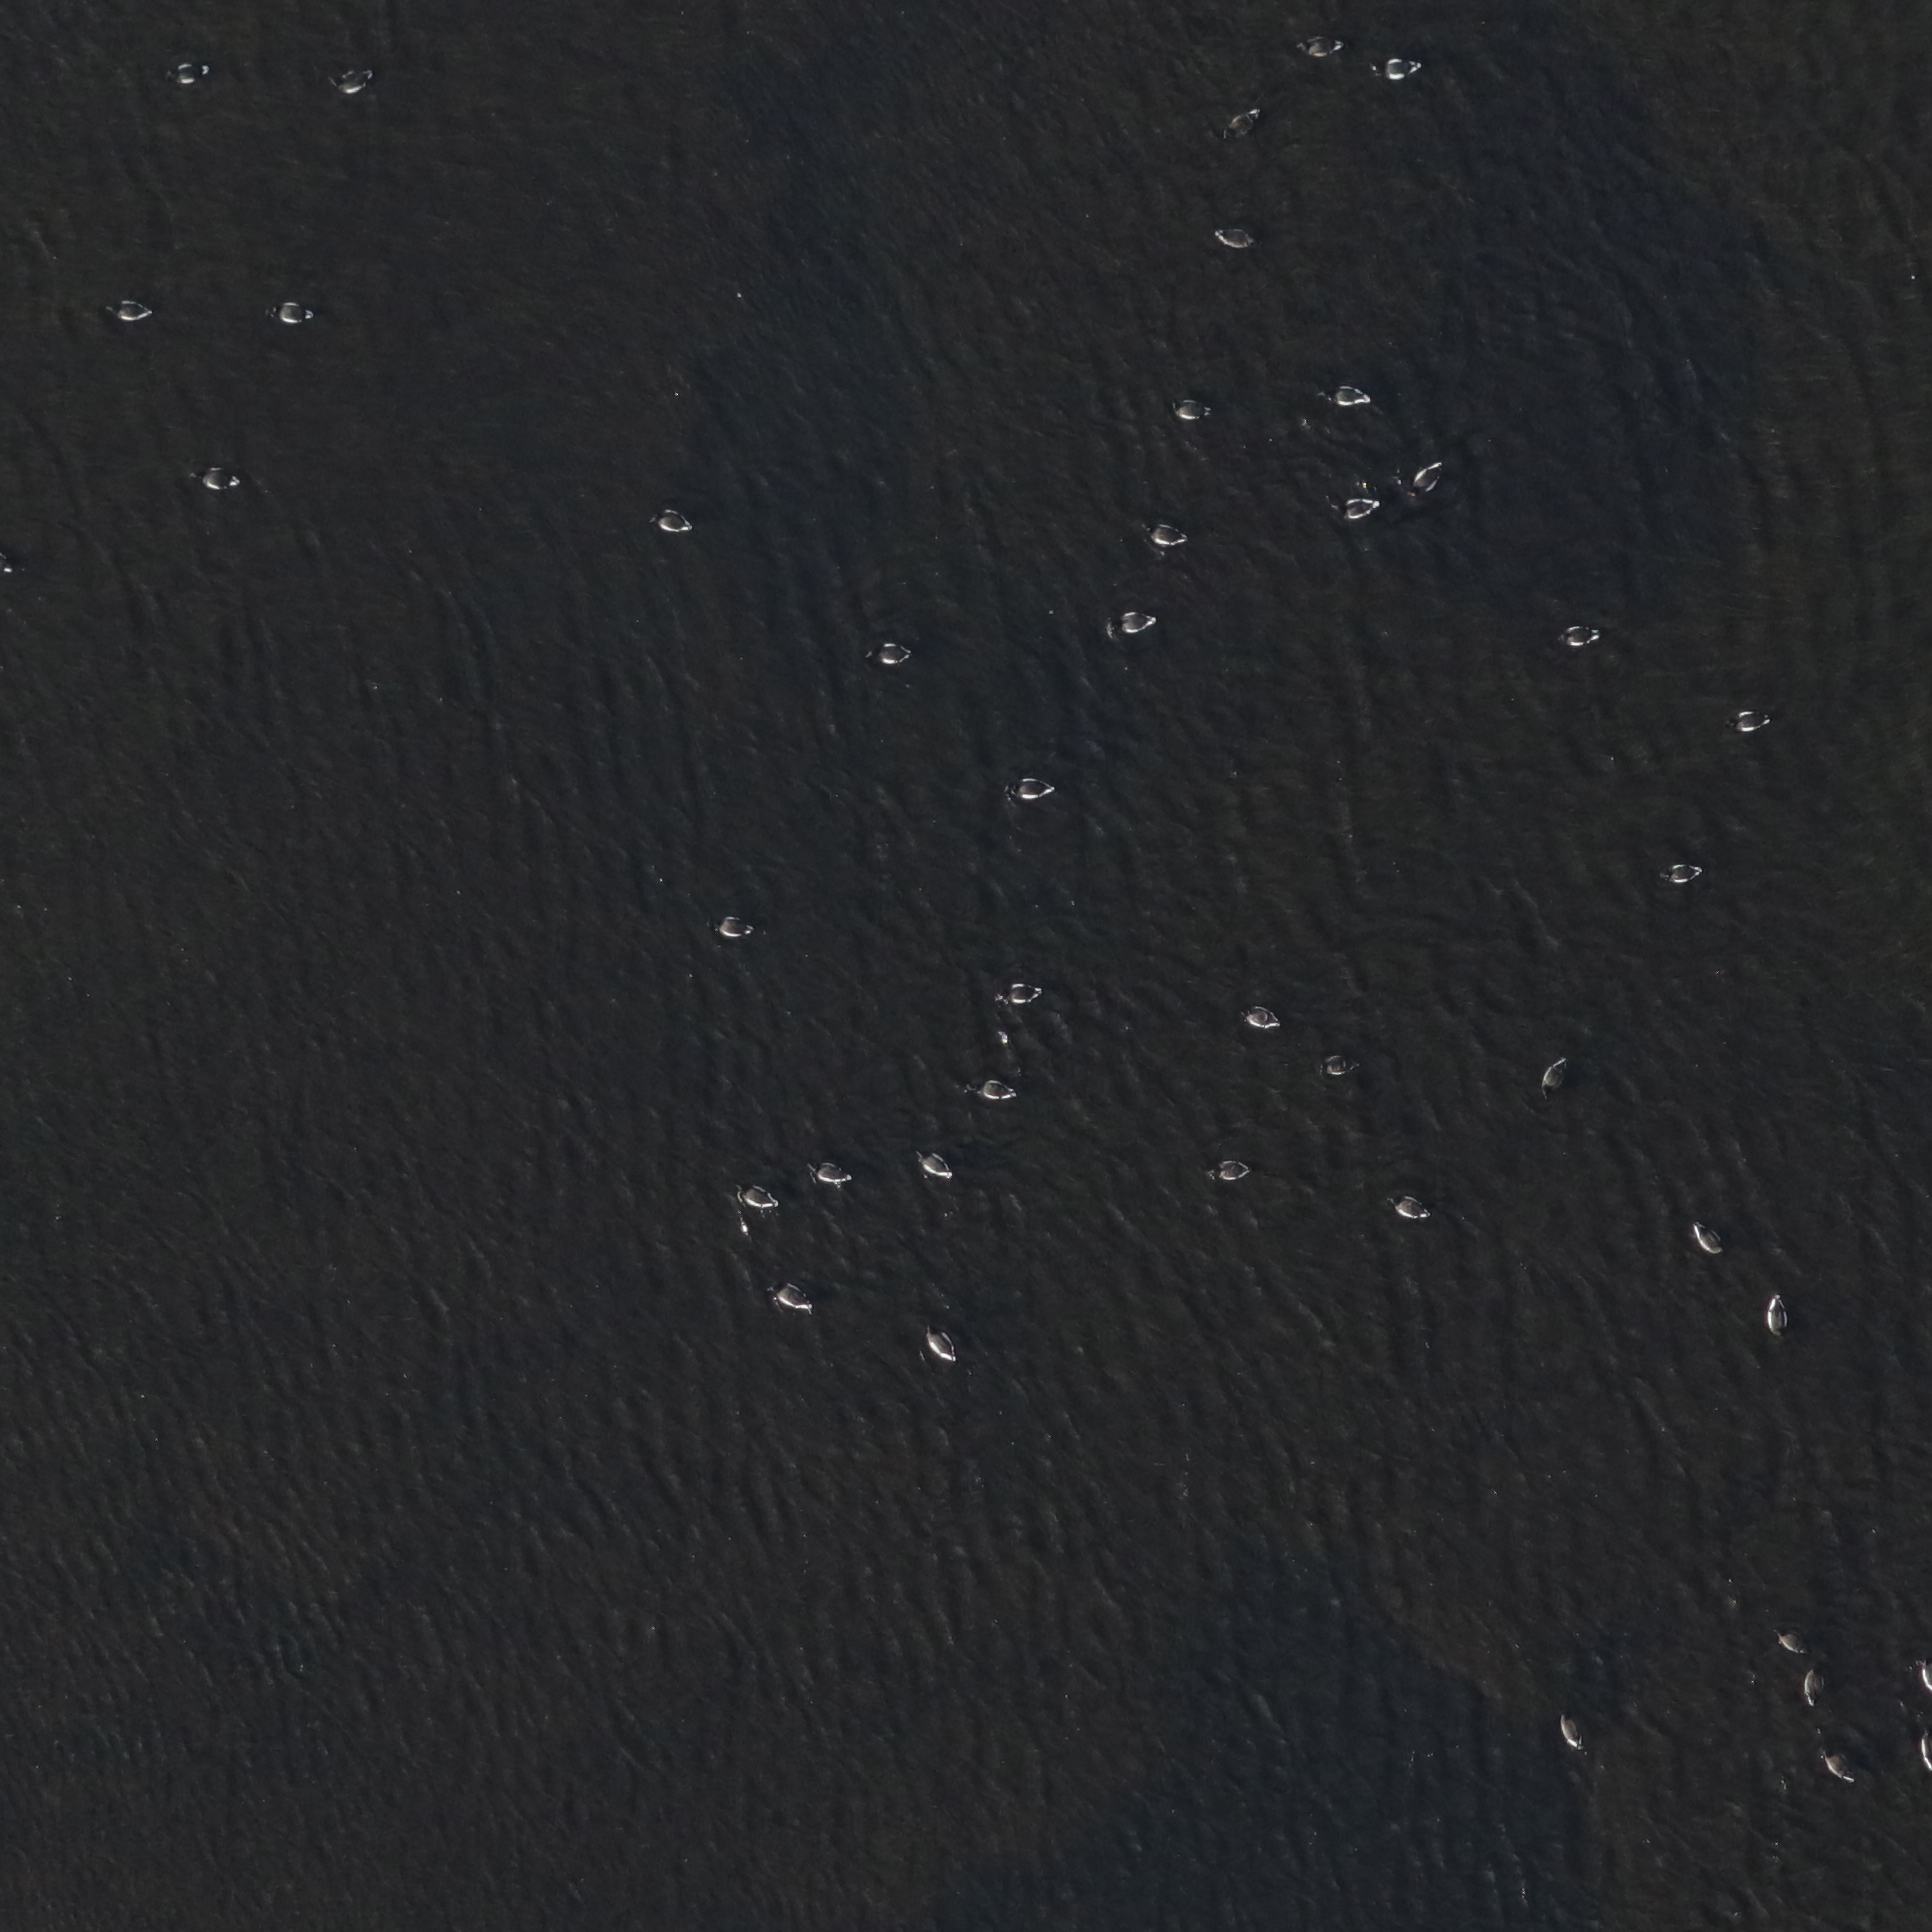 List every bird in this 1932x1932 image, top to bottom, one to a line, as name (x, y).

brant (1320, 47)
brant (1398, 68)
brant (189, 74)
brant (353, 81)
brant (1240, 124)
brant (1236, 239)
brant (129, 311)
brant (294, 312)
brant (1347, 396)
brant (1191, 410)
brant (216, 479)
brant (1426, 480)
brant (1357, 506)
brant (673, 523)
brant (1165, 535)
brant (1134, 623)
brant (1580, 636)
brant (893, 654)
brant (1750, 722)
brant (1032, 790)
brant (1682, 873)
brant (734, 926)
brant (1020, 994)
brant (1260, 1015)
brant (1337, 1067)
brant (1553, 1080)
brant (994, 1087)
brant (935, 1162)
brant (1230, 1170)
brant (831, 1173)
brant (755, 1199)
brant (1410, 1207)
brant (1708, 1238)
brant (791, 1295)
brant (1777, 1317)
brant (940, 1343)
brant (1791, 1639)
brant (1931, 1676)
brant (1814, 1686)
brant (1571, 1731)
brant (1930, 1750)
brant (1838, 1764)